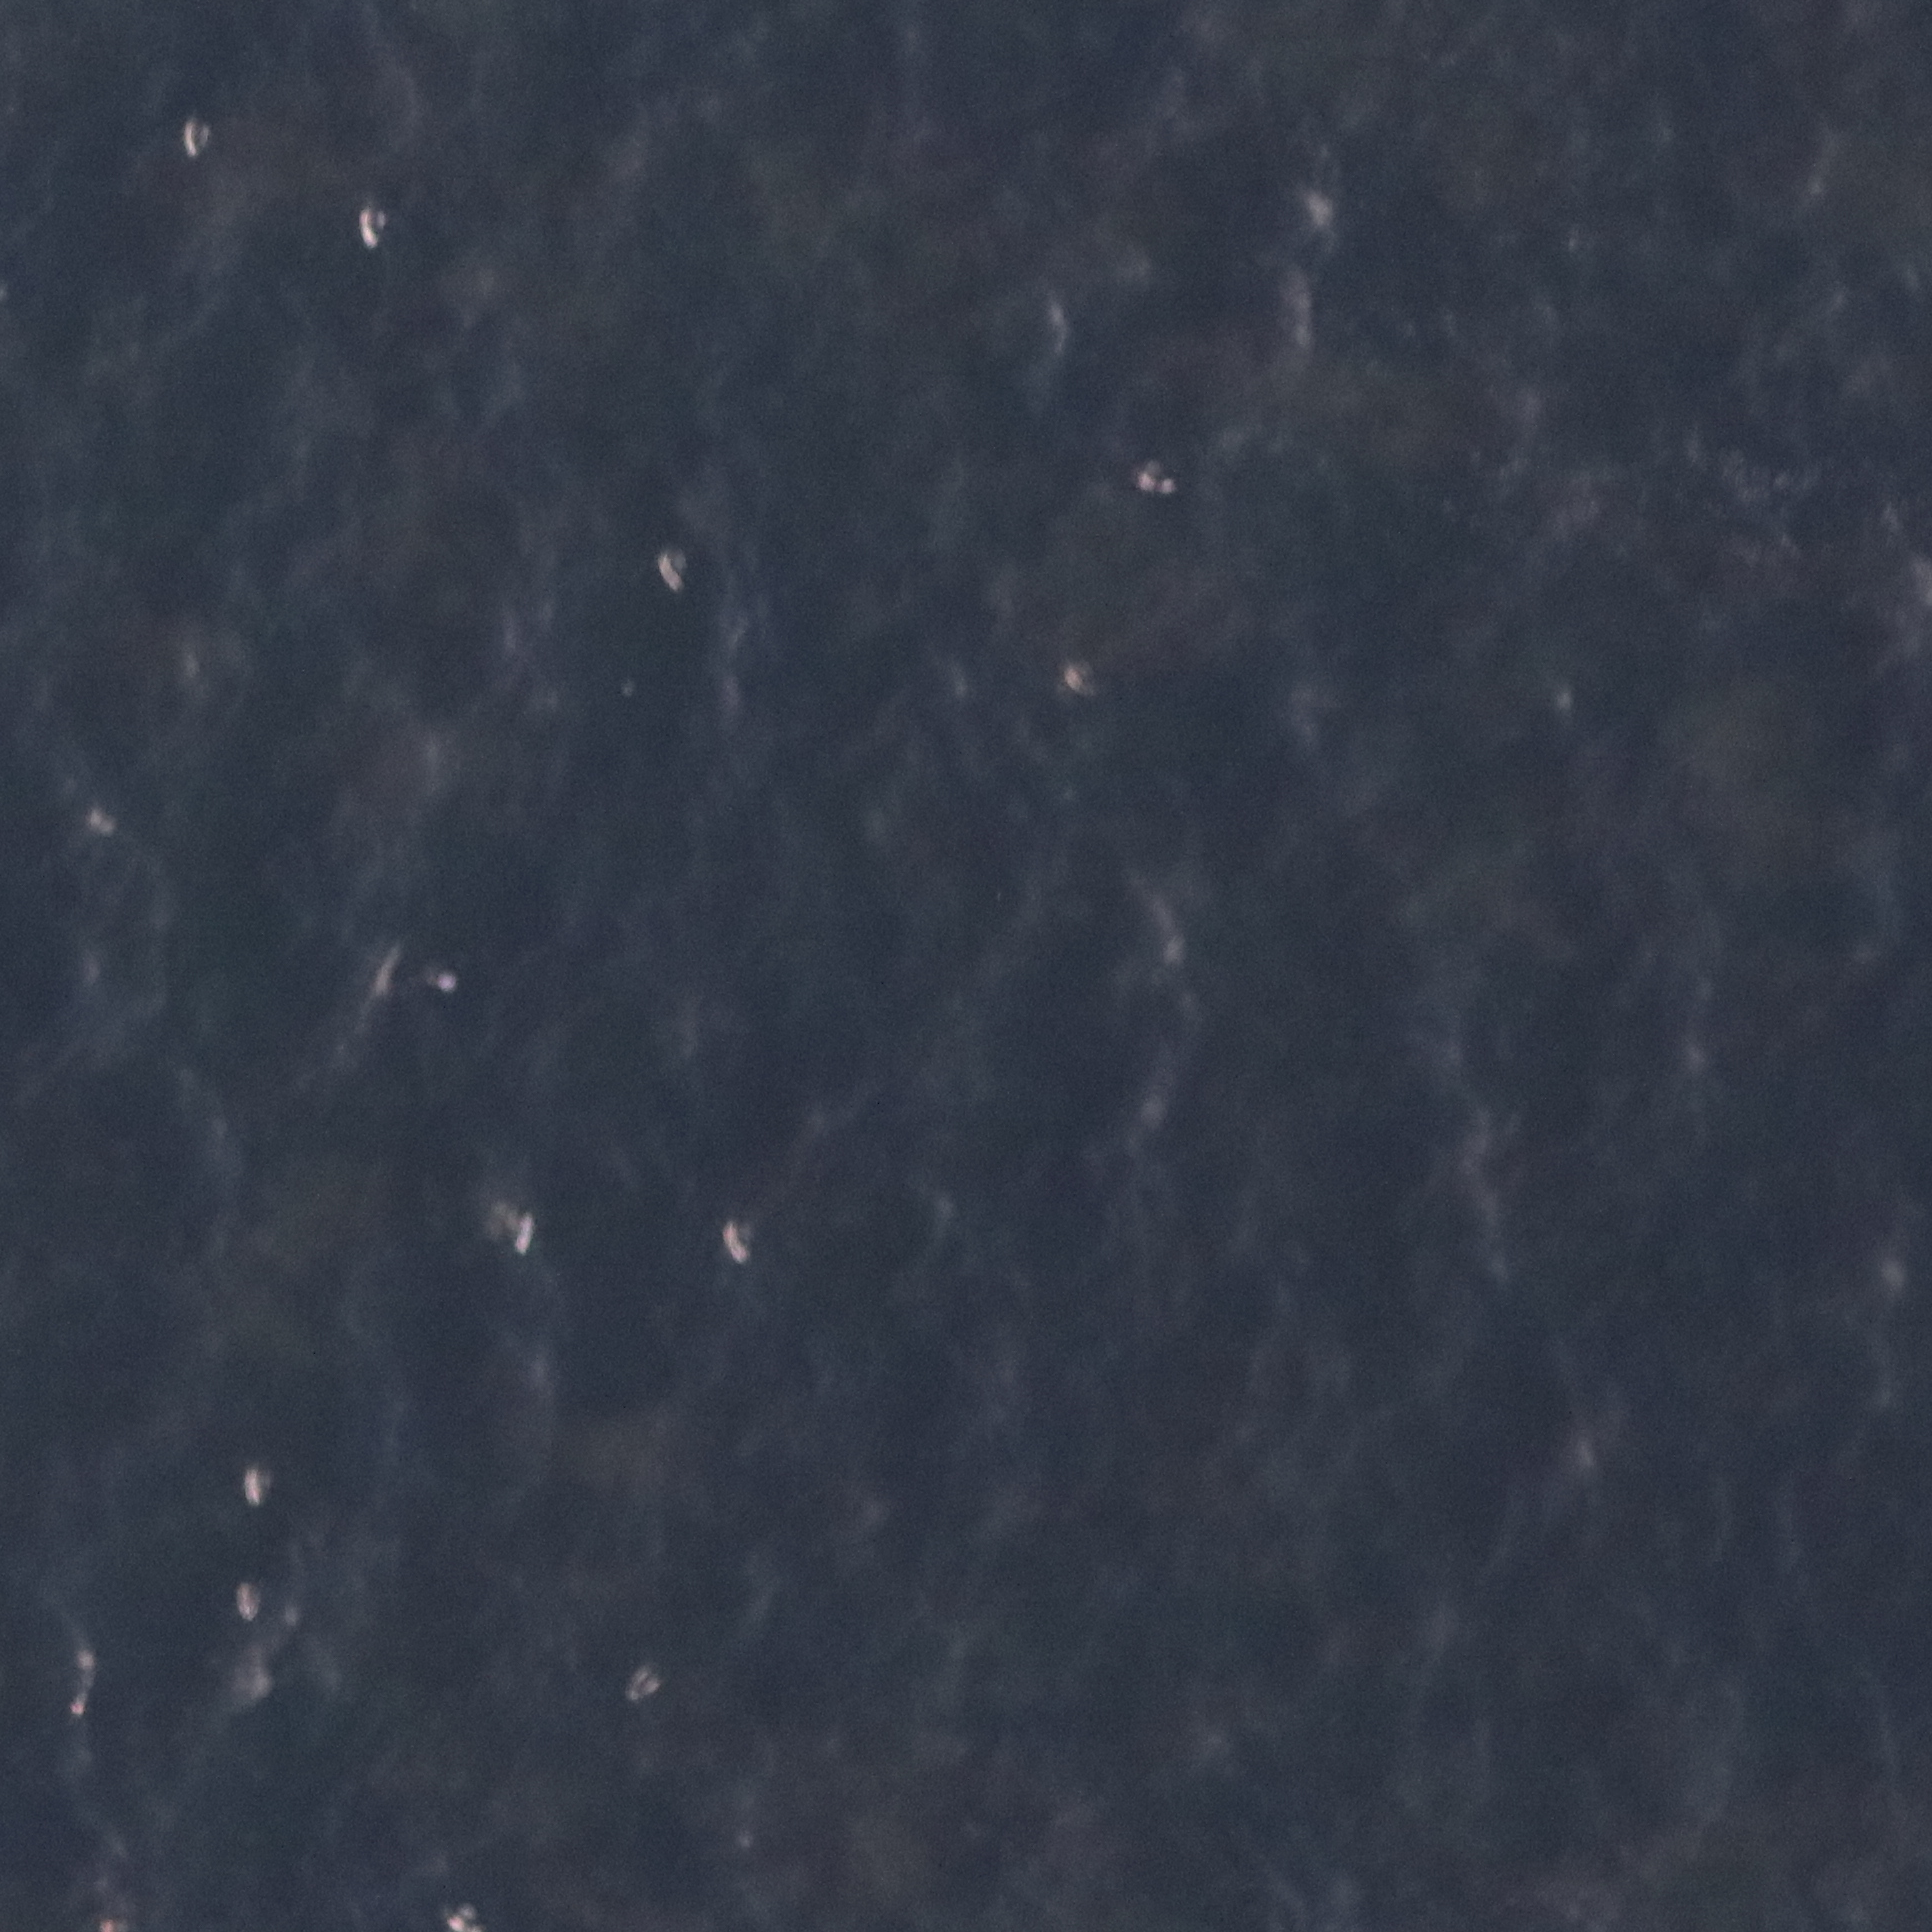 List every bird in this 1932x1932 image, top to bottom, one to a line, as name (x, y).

brant (195, 139)
brant (373, 222)
brant (1155, 472)
brant (671, 566)
brant (1080, 670)
brant (529, 1226)
brant (737, 1239)
other bird (261, 1488)
other bird (242, 1598)
brant (644, 1680)
brant (466, 1918)
brant (116, 1930)